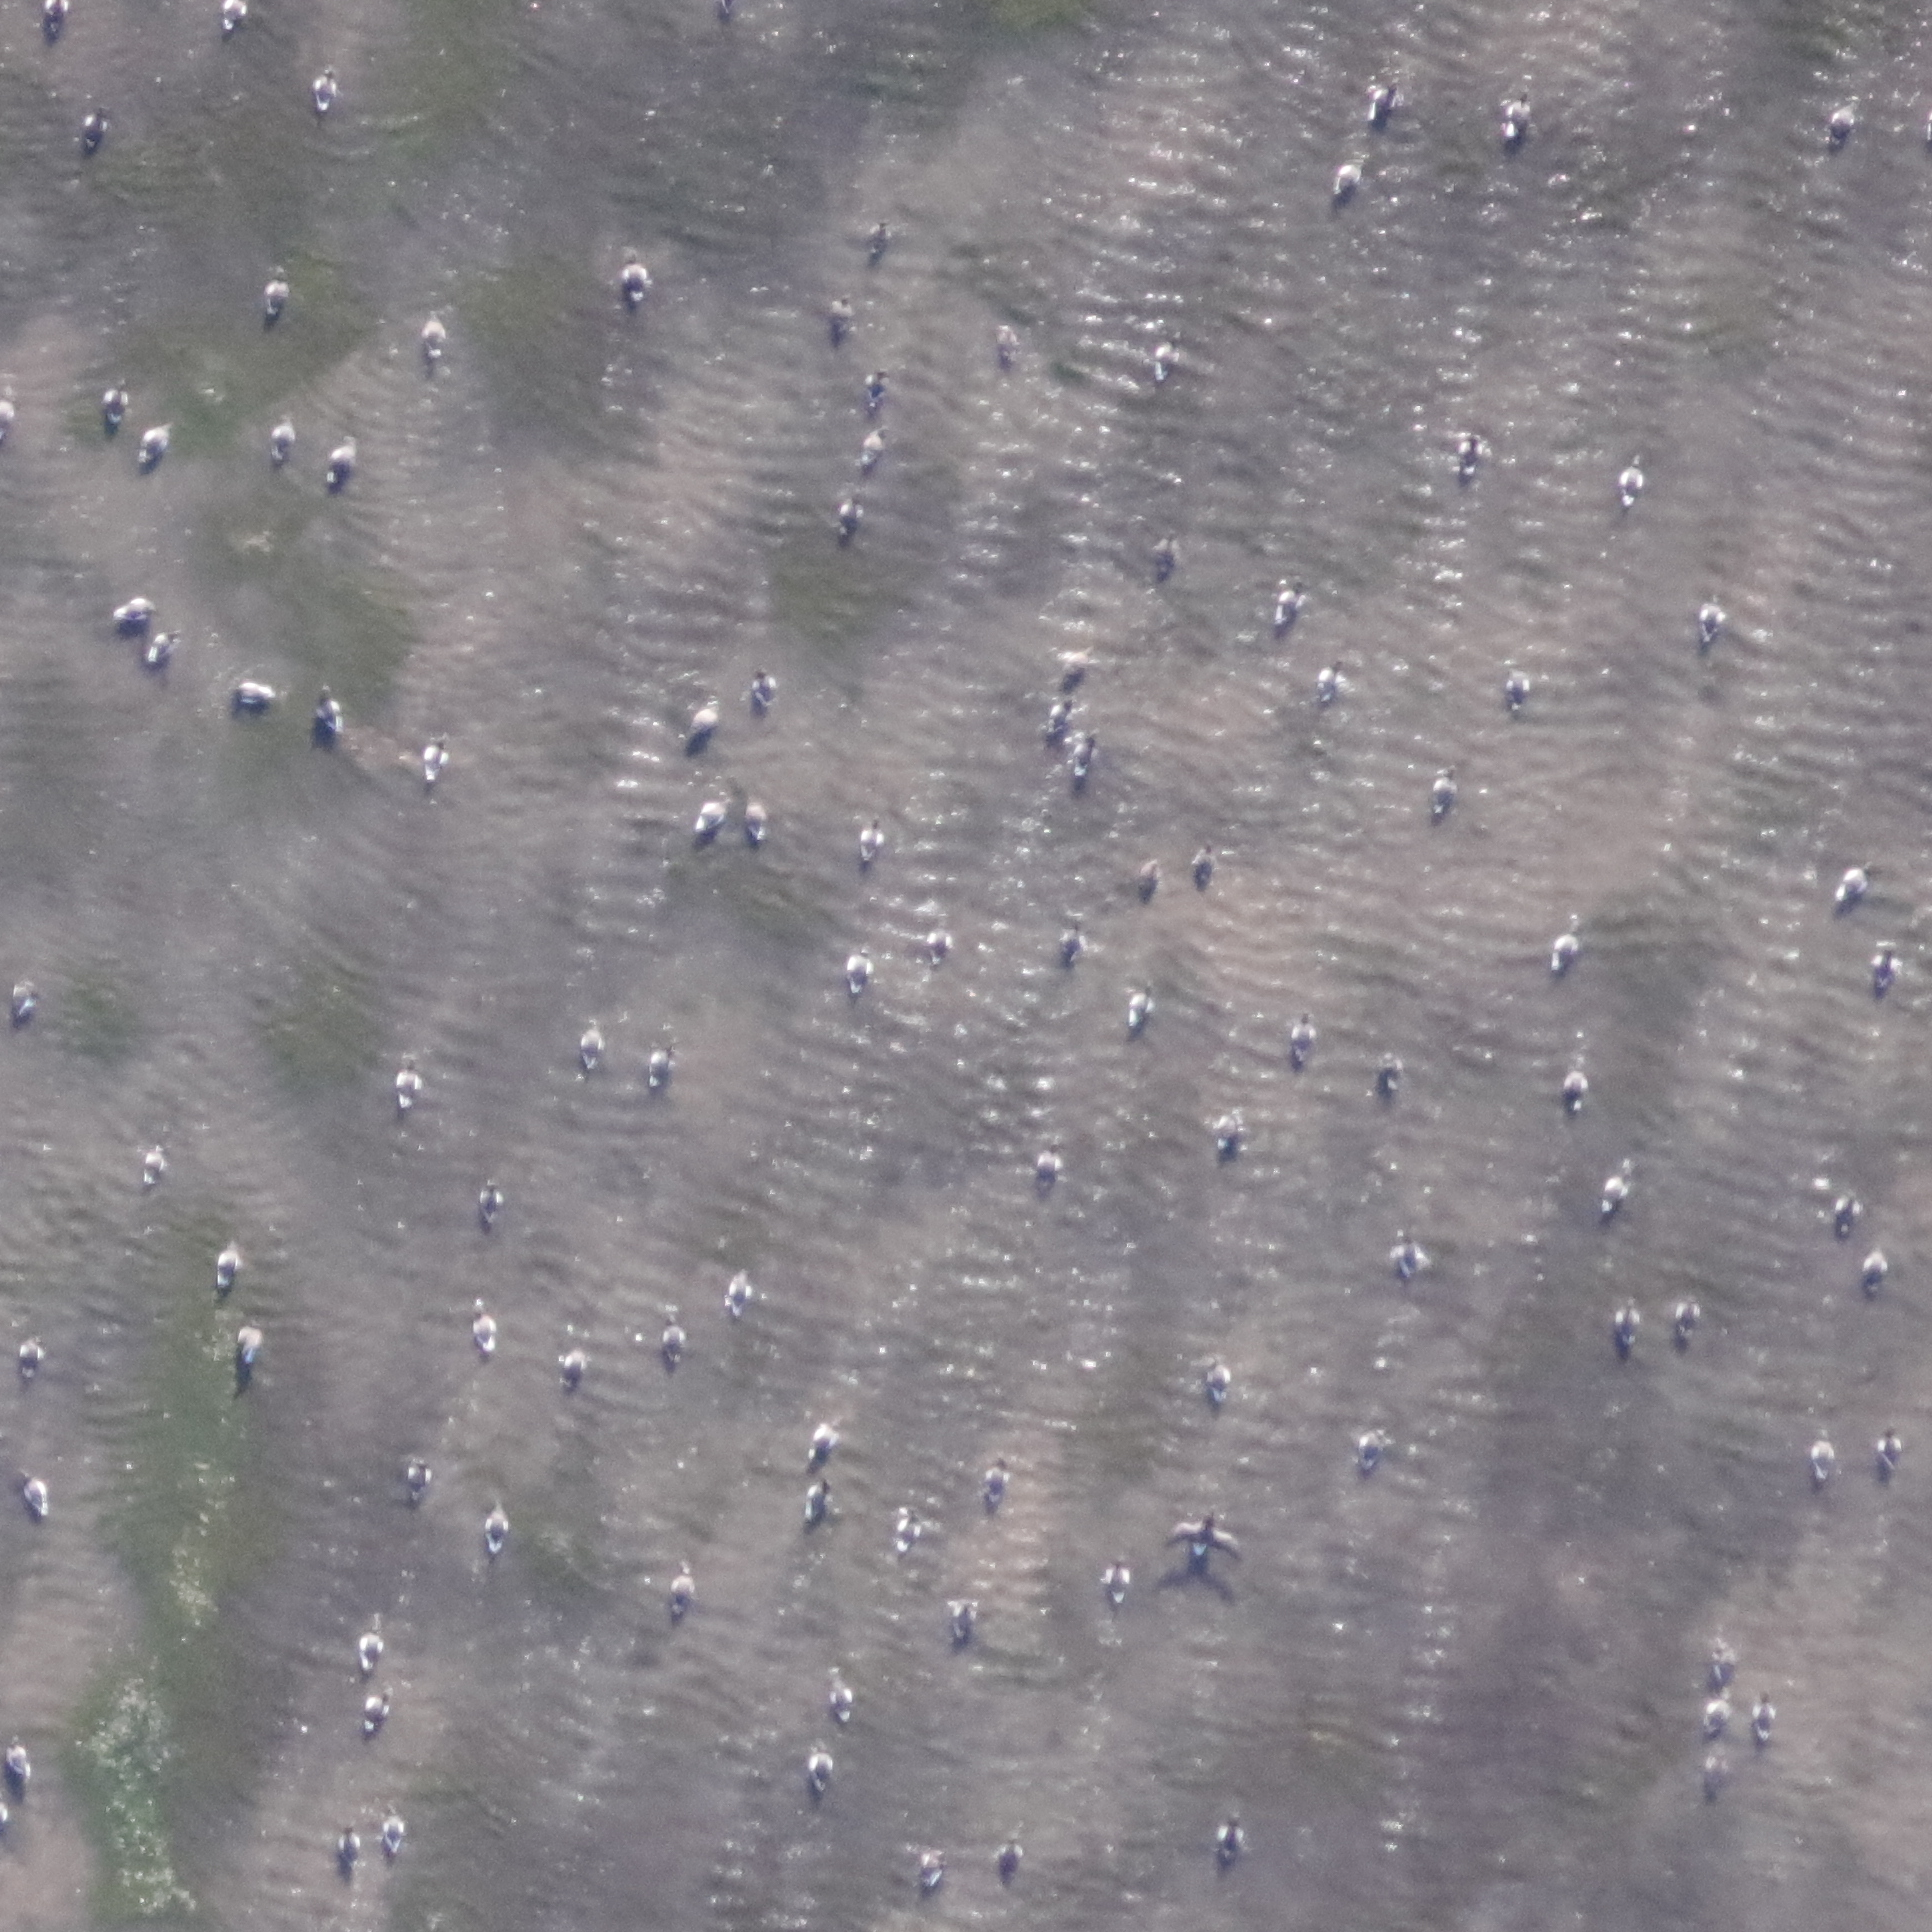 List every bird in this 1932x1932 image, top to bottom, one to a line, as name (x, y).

brant (63, 10)
brant (237, 17)
brant (324, 95)
brant (1383, 104)
brant (1528, 117)
brant (1836, 126)
brant (95, 130)
brant (1351, 182)
brant (877, 238)
brant (633, 280)
brant (277, 298)
brant (842, 314)
brant (433, 343)
brant (1010, 346)
brant (1169, 361)
brant (873, 387)
brant (118, 401)
brant (5, 422)
brant (284, 429)
brant (877, 440)
brant (154, 446)
brant (1463, 454)
brant (338, 469)
brant (1631, 488)
brant (850, 519)
brant (1169, 564)
brant (1281, 594)
brant (144, 606)
brant (1713, 608)
brant (162, 644)
brant (770, 679)
brant (1512, 685)
brant (254, 694)
brant (1334, 694)
brant (326, 712)
brant (1056, 714)
brant (703, 715)
brant (443, 761)
brant (1085, 773)
brant (1443, 800)
brant (714, 821)
brant (754, 823)
brant (873, 846)
brant (1209, 861)
brant (1849, 876)
brant (1148, 891)
brant (939, 949)
brant (1063, 949)
brant (1562, 959)
brant (1890, 971)
brant (856, 979)
brant (25, 1003)
brant (1139, 1012)
brant (1292, 1043)
brant (588, 1047)
brant (658, 1064)
brant (406, 1079)
brant (1390, 1079)
brant (1574, 1086)
brant (1224, 1139)
brant (152, 1162)
brant (1053, 1176)
brant (1616, 1200)
brant (492, 1212)
brant (1843, 1221)
brant (1410, 1261)
brant (226, 1268)
brant (1879, 1286)
brant (744, 1298)
brant (1628, 1317)
brant (1687, 1317)
brant (488, 1333)
brant (670, 1339)
brant (247, 1347)
brant (29, 1364)
brant (573, 1371)
brant (1224, 1386)
brant (1883, 1441)
brant (812, 1444)
brant (1369, 1453)
brant (1810, 1457)
brant (420, 1468)
brant (997, 1483)
brant (34, 1495)
brant (810, 1513)
brant (502, 1521)
brant (904, 1530)
brant (1206, 1544)
brant (1124, 1588)
brant (677, 1598)
brant (968, 1627)
brant (368, 1639)
brant (1734, 1663)
brant (376, 1700)
brant (841, 1701)
brant (1763, 1719)
brant (1704, 1721)
brant (28, 1757)
brant (817, 1769)
brant (1719, 1784)
brant (394, 1837)
brant (1230, 1838)
brant (346, 1850)
brant (1010, 1859)
brant (927, 1871)